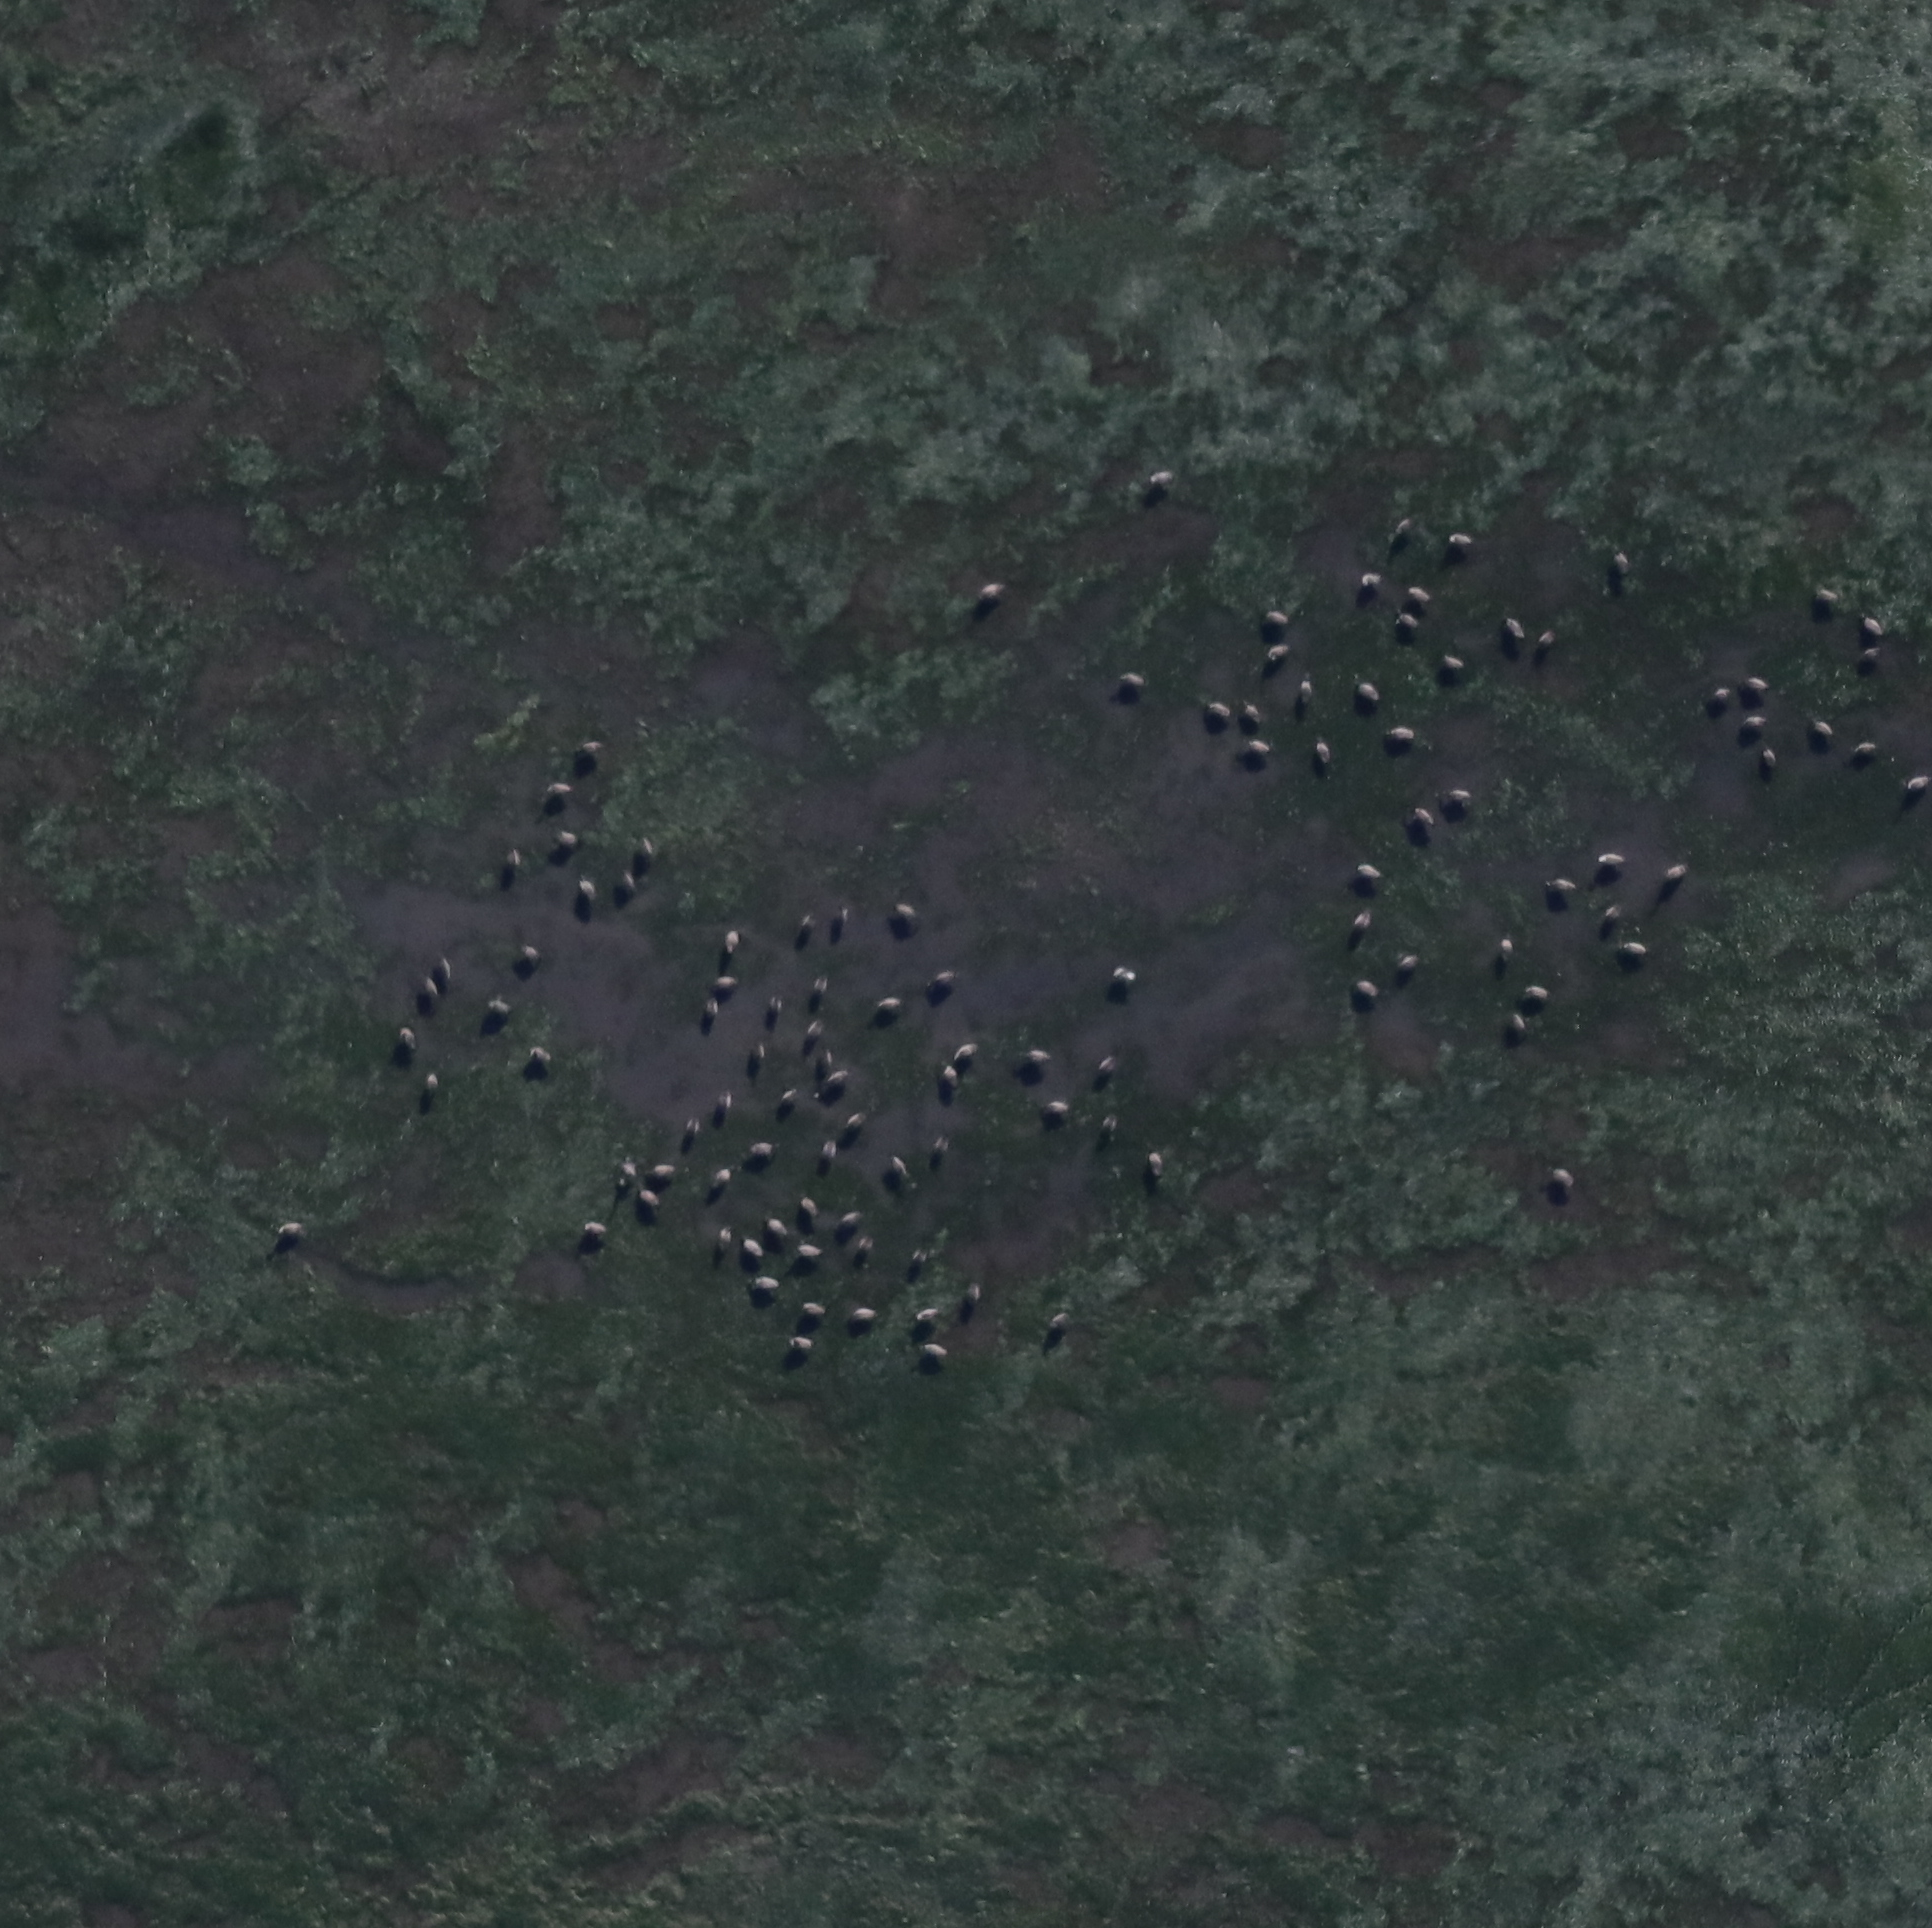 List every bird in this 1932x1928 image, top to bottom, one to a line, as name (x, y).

Canada goose (1169, 476)
Canada goose (1398, 534)
Canada goose (1461, 540)
Canada goose (1623, 562)
Canada goose (1372, 580)
Canada goose (992, 592)
Canada goose (1420, 595)
Canada goose (1827, 597)
Canada goose (1277, 618)
Canada goose (1412, 620)
Canada goose (1873, 625)
Canada goose (1515, 627)
Canada goose (1547, 634)
Canada goose (1278, 652)
Canada goose (1872, 653)
Canada goose (1453, 663)
Canada goose (1131, 678)
Canada goose (1313, 683)
Canada goose (1758, 685)
Canada goose (1371, 692)
Canada goose (1721, 692)
Canada goose (1220, 710)
Canada goose (1252, 711)
Canada goose (1756, 721)
Canada goose (1823, 728)
Canada goose (1403, 733)
Canada goose (1251, 742)
Canada goose (592, 748)
Canada goose (1866, 748)
Canada goose (1324, 756)
Canada goose (1769, 758)
Canada goose (1918, 783)
Canada goose (561, 789)
Canada goose (1460, 793)
Canada goose (1423, 817)
Canada goose (569, 838)
Canada goose (644, 847)
Canada goose (512, 858)
Canada goose (1612, 864)
Canada goose (1676, 872)
Canada goose (1369, 873)
Canada goose (628, 883)
Canada goose (1562, 886)
Canada goose (589, 889)
Canada goose (1620, 909)
Canada goose (906, 911)
Canada goose (843, 916)
Canada goose (809, 920)
Canada goose (1362, 921)
Canada goose (731, 941)
Canada goose (1507, 946)
Canada goose (1635, 948)
Canada goose (530, 954)
Canada goose (1410, 962)
Canada goose (442, 968)
Canada goose (1127, 974)
Canada goose (946, 977)
Canada goose (727, 981)
Canada goose (821, 985)
Canada goose (430, 989)
Canada goose (1368, 989)
Canada goose (1537, 993)
Canada goose (775, 1003)
Canada goose (889, 1004)
Canada goose (500, 1009)
Canada goose (708, 1009)
Canada goose (1519, 1022)
Canada goose (815, 1031)
Canada goose (407, 1037)
Canada goose (967, 1052)
Canada goose (541, 1056)
Canada goose (764, 1056)
Canada goose (1037, 1057)
Canada goose (825, 1060)
Canada goose (1108, 1065)
Canada goose (950, 1075)
Canada goose (837, 1078)
Canada goose (439, 1083)
Canada goose (791, 1101)
Canada goose (1057, 1107)
Canada goose (719, 1108)
Canada goose (856, 1121)
Canada goose (1109, 1122)
Canada goose (693, 1135)
Canada goose (943, 1145)
Canada goose (762, 1150)
Canada goose (830, 1150)
Canada goose (1156, 1163)
Canada goose (900, 1166)
Canada goose (664, 1171)
Canada goose (624, 1173)
Canada goose (1562, 1178)
Canada goose (723, 1181)
Canada goose (655, 1199)
Canada goose (814, 1204)
Canada goose (850, 1219)
Canada goose (291, 1230)
Canada goose (596, 1230)
Canada goose (781, 1231)
Canada goose (721, 1243)
Canada goose (866, 1244)
Canada goose (756, 1246)
Canada goose (808, 1247)
Canada goose (920, 1257)
Canada goose (769, 1288)
Canada goose (973, 1293)
Canada goose (815, 1309)
Canada goose (864, 1314)
Canada goose (929, 1315)
Canada goose (1060, 1322)
Canada goose (802, 1342)
Canada goose (937, 1351)